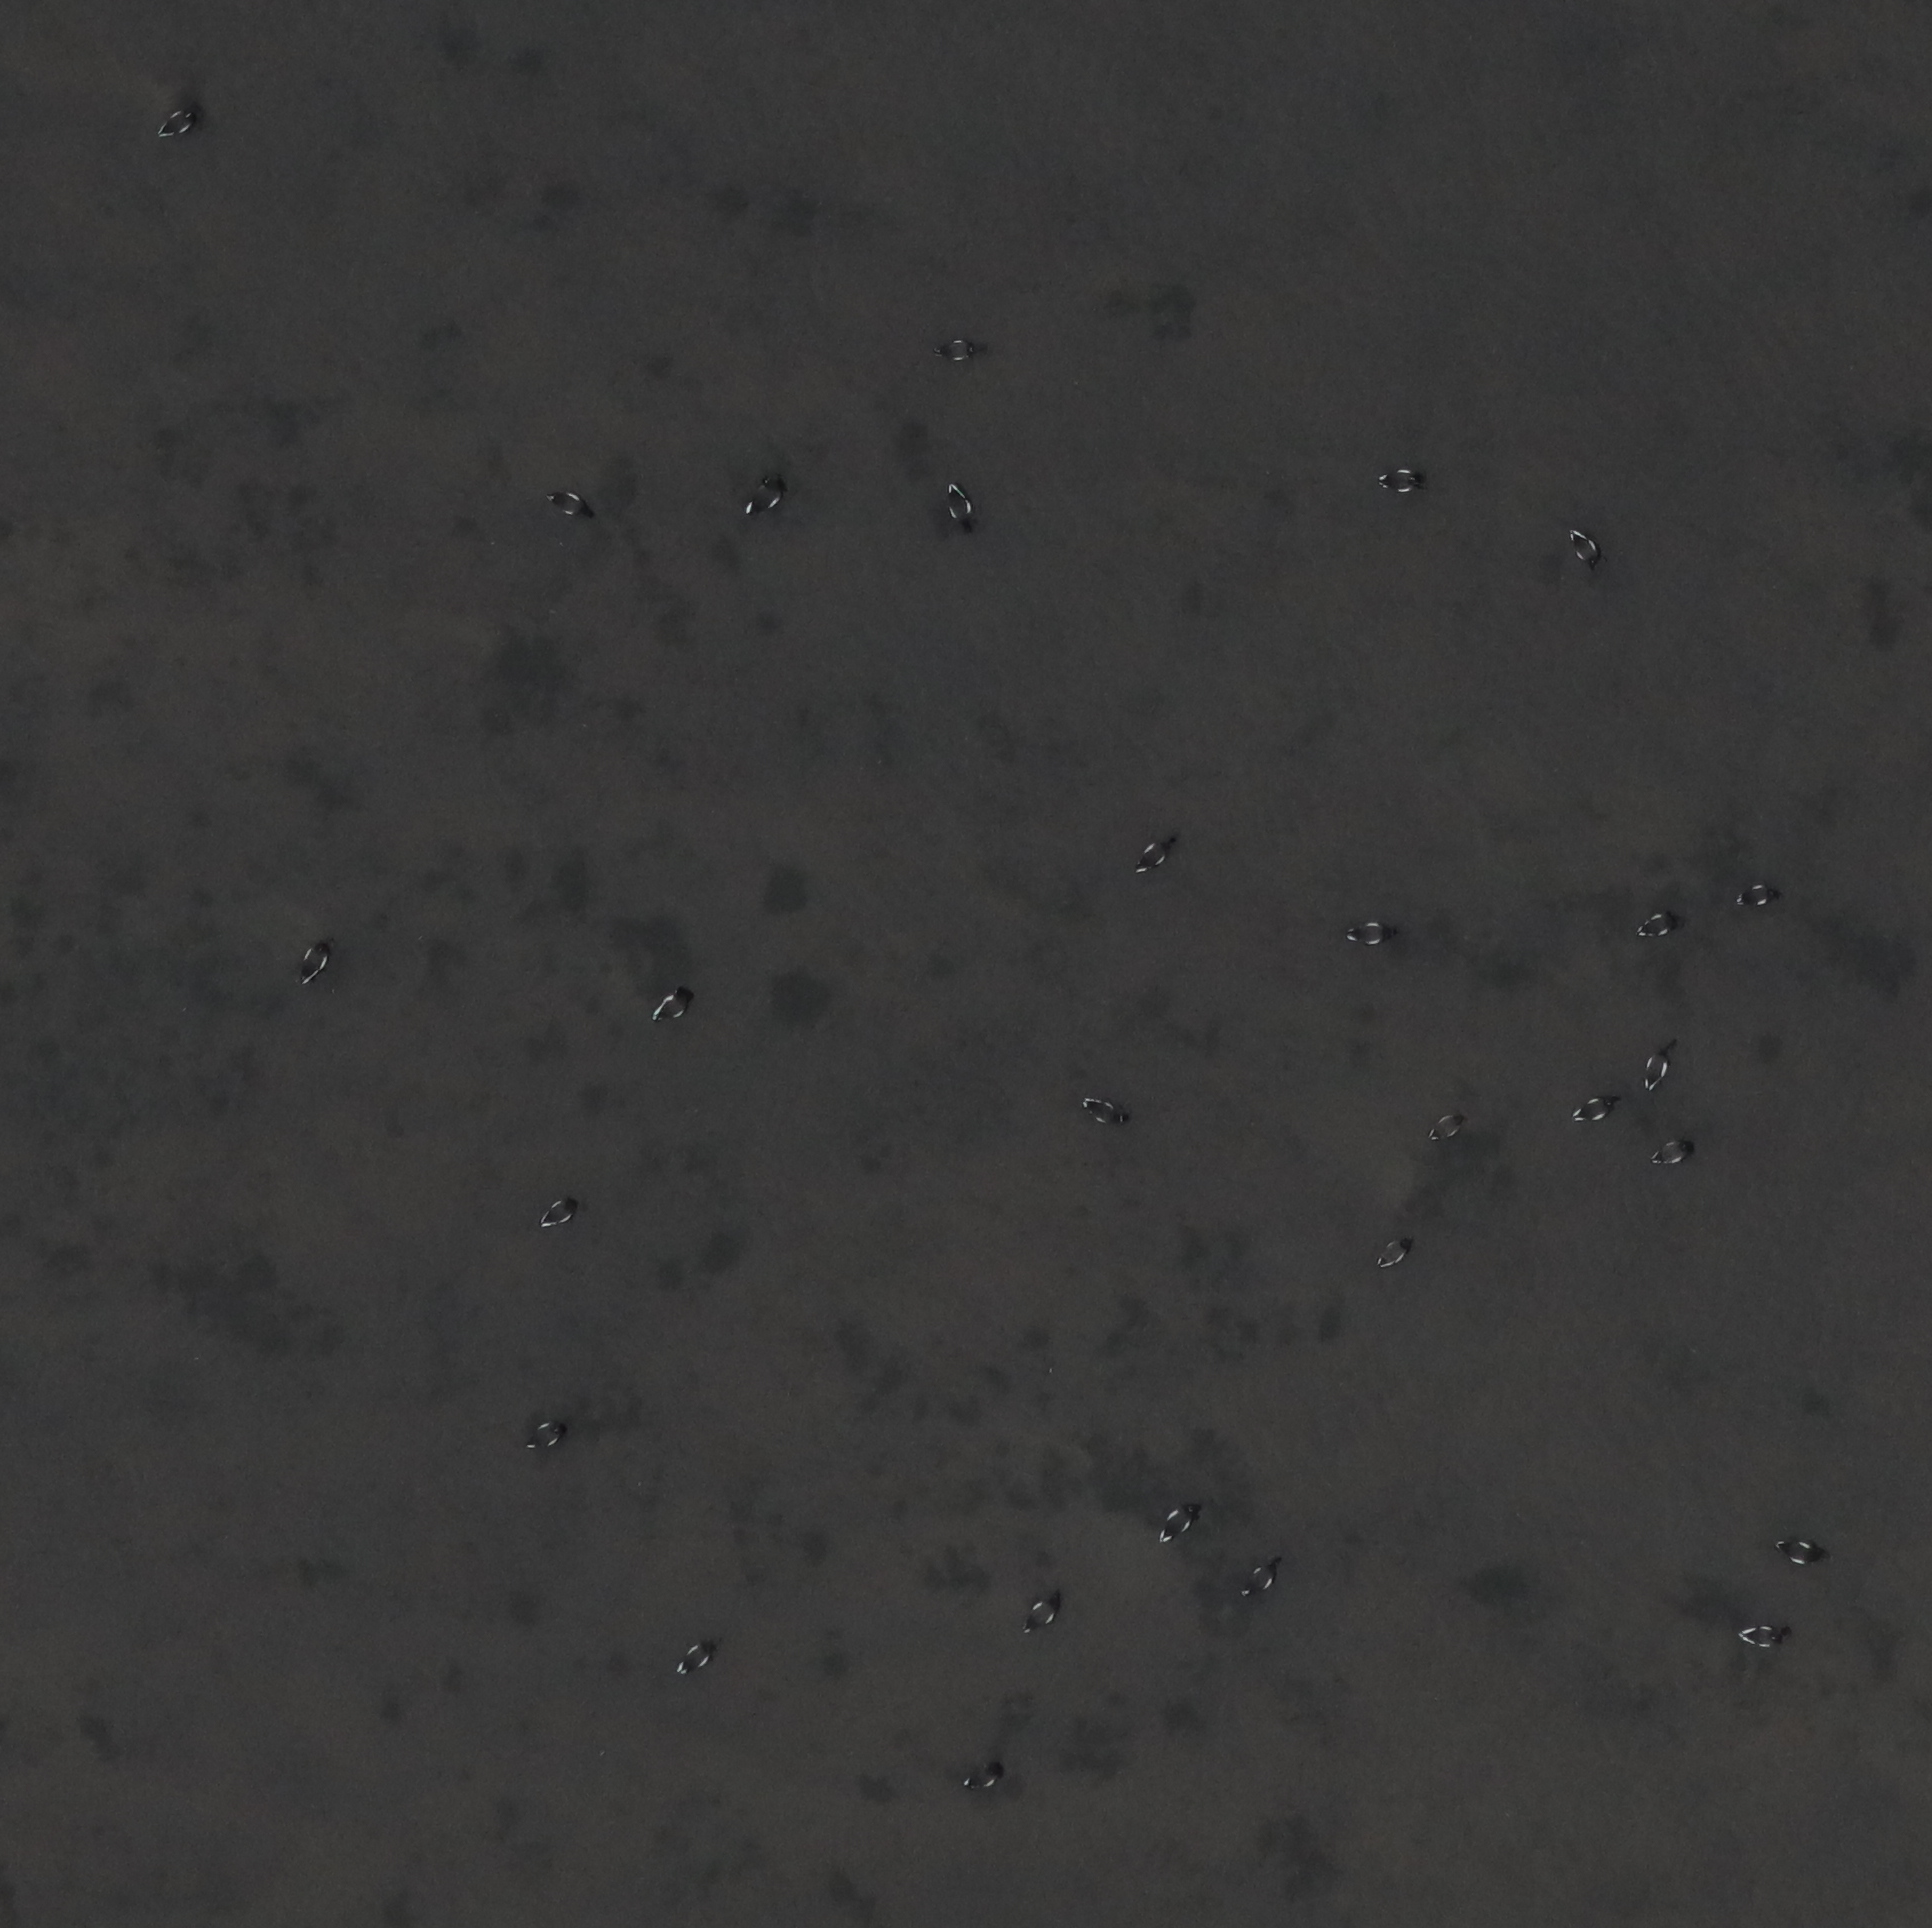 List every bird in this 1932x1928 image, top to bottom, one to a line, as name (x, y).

brant (189, 120)
brant (961, 339)
brant (1400, 480)
brant (778, 492)
brant (584, 495)
brant (962, 506)
brant (1587, 550)
brant (1155, 852)
brant (1757, 895)
brant (1659, 924)
brant (1370, 935)
brant (316, 962)
brant (671, 1006)
brant (1657, 1068)
brant (1595, 1108)
brant (1102, 1111)
brant (1447, 1127)
brant (1669, 1148)
brant (559, 1213)
brant (1394, 1252)
brant (546, 1436)
brant (1178, 1523)
brant (1800, 1552)
brant (1264, 1578)
brant (1041, 1612)
brant (1764, 1637)
brant (696, 1656)
brant (979, 1778)